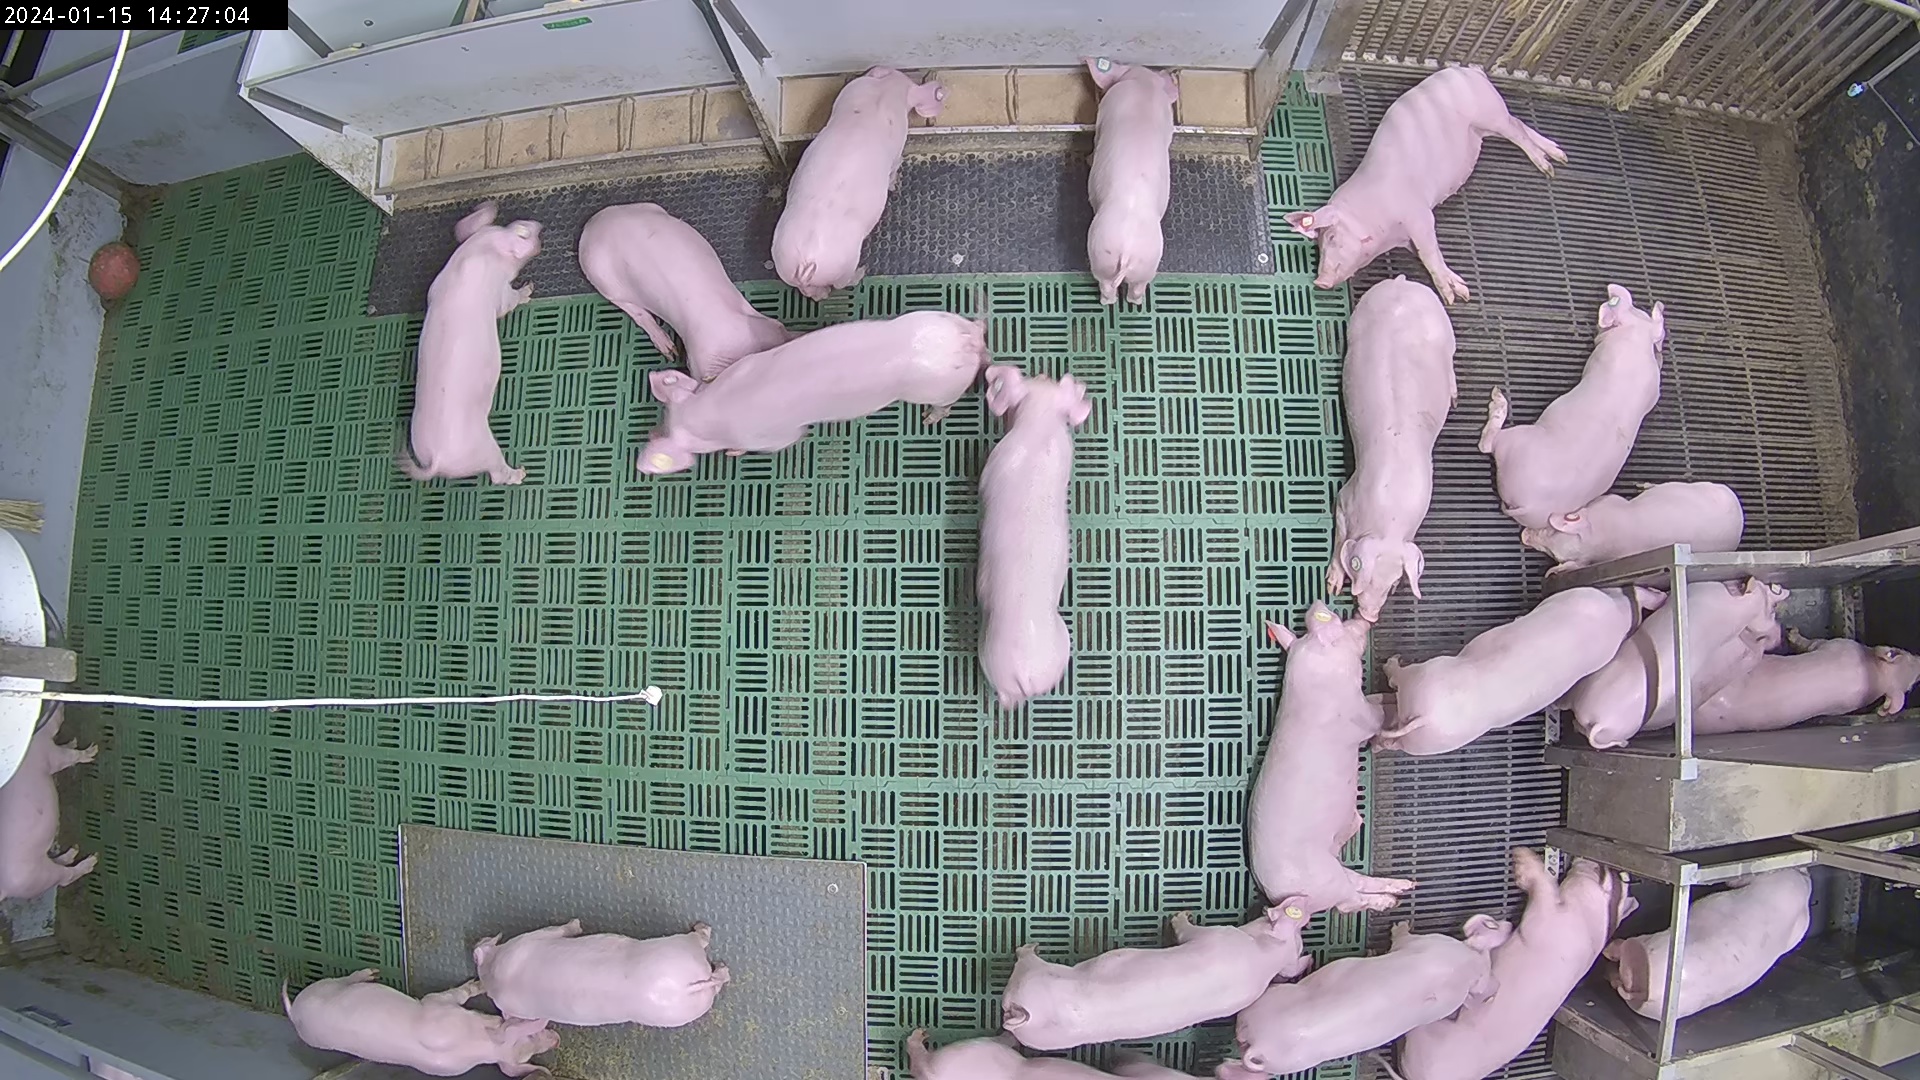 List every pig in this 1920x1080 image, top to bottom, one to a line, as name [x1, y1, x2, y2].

pig [1084, 59, 1178, 305]
pig [1282, 63, 1568, 302]
pig [774, 64, 947, 299]
pig [401, 197, 542, 486]
pig [577, 199, 805, 395]
pig [1326, 275, 1459, 622]
pig [1477, 281, 1666, 532]
pig [634, 312, 990, 478]
pig [974, 365, 1089, 705]
pig [1519, 480, 1744, 582]
pig [1554, 576, 1789, 748]
pig [1371, 588, 1666, 758]
pig [1247, 599, 1415, 916]
pig [1690, 628, 1917, 738]
pig [1637, 634, 1765, 732]
pig [1, 703, 101, 903]
pig [1392, 845, 1640, 1080]
pig [1600, 867, 1813, 1027]
pig [1001, 894, 1318, 1049]
pig [1235, 914, 1510, 1077]
pig [469, 917, 729, 1028]
pig [280, 965, 563, 1077]
pig [903, 1024, 1269, 1080]